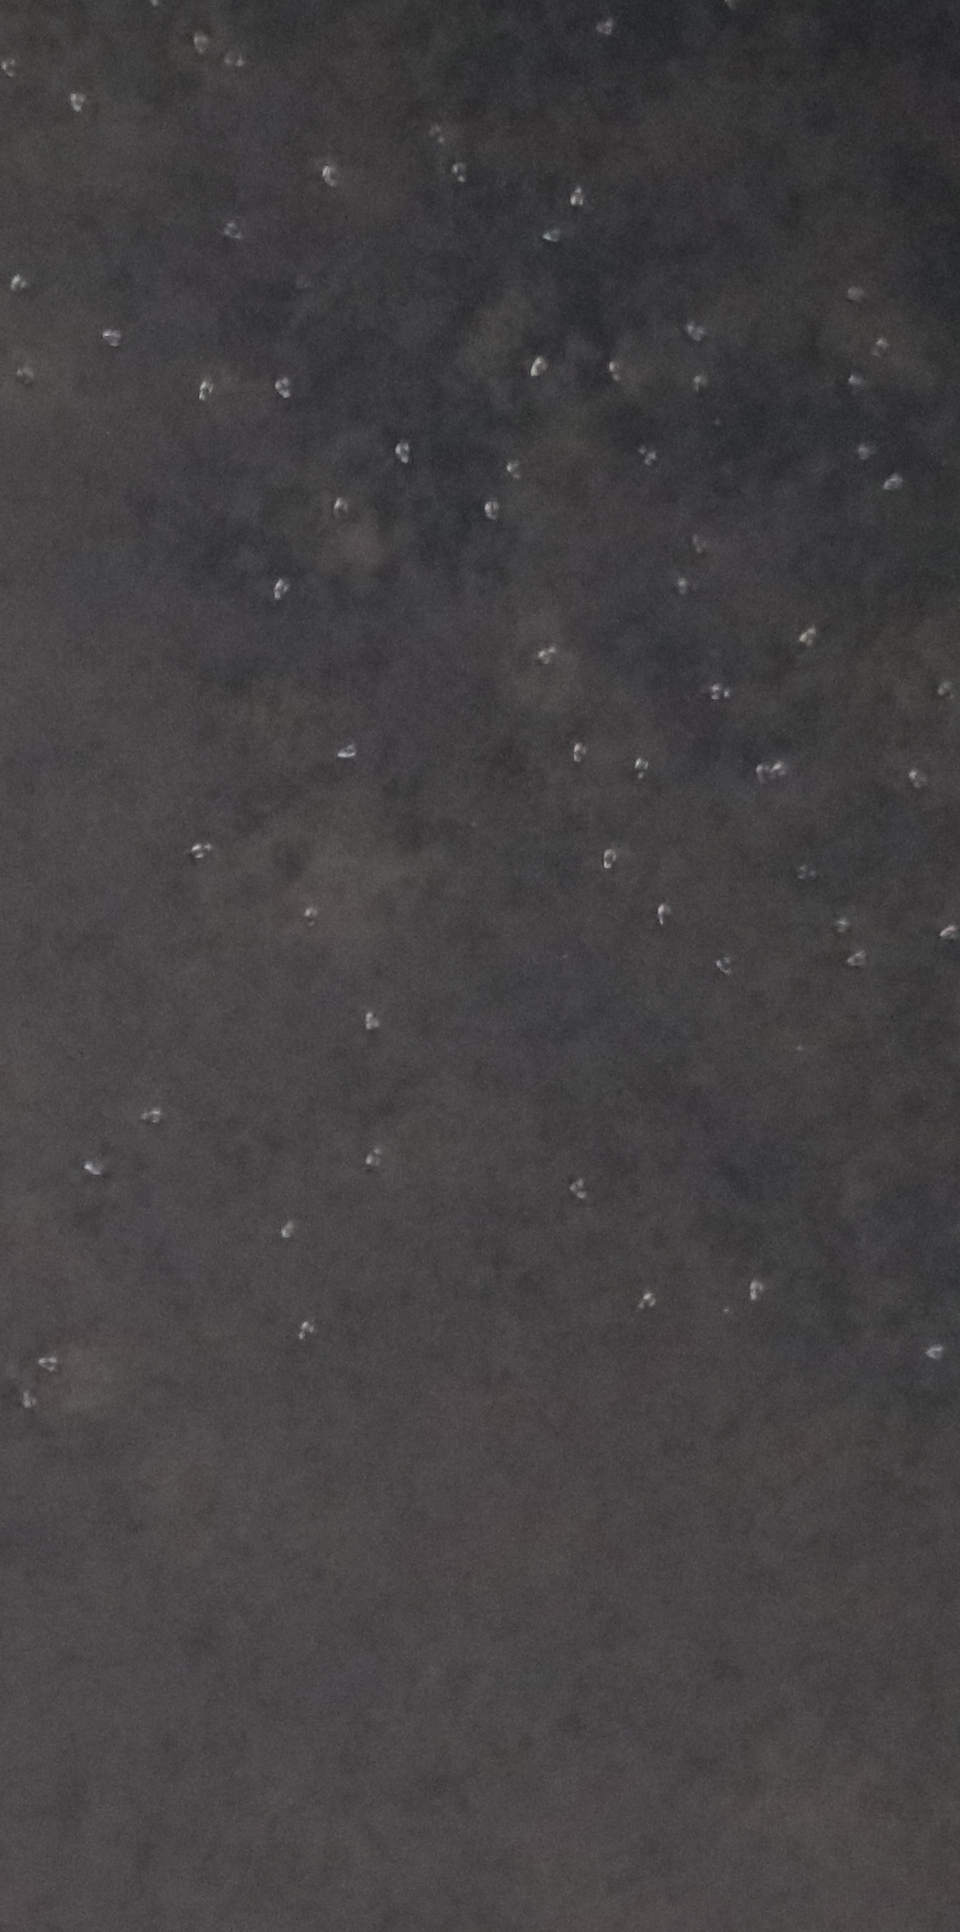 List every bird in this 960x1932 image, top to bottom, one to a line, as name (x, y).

brant (607, 25)
brant (203, 40)
brant (234, 57)
brant (8, 63)
brant (76, 98)
brant (439, 135)
brant (331, 173)
brant (465, 177)
brant (576, 200)
brant (231, 230)
brant (555, 232)
brant (16, 282)
brant (853, 290)
brant (698, 331)
brant (113, 337)
brant (883, 350)
brant (538, 364)
brant (612, 365)
brant (26, 375)
brant (858, 381)
brant (698, 383)
brant (285, 384)
brant (204, 390)
brant (402, 450)
brant (868, 453)
brant (645, 455)
brant (514, 470)
brant (890, 481)
brant (340, 506)
brant (490, 515)
brant (701, 544)
brant (676, 582)
brant (282, 589)
brant (809, 637)
brant (542, 657)
brant (719, 691)
brant (945, 691)
brant (580, 750)
brant (349, 755)
brant (642, 767)
brant (776, 768)
brant (760, 772)
brant (920, 777)
brant (198, 852)
brant (609, 857)
brant (808, 869)
brant (665, 912)
brant (310, 919)
brant (843, 928)
brant (947, 929)
brant (858, 962)
brant (725, 965)
brant (372, 1020)
brant (152, 1116)
brant (374, 1159)
brant (95, 1167)
brant (574, 1185)
brant (292, 1234)
brant (755, 1289)
brant (643, 1301)
brant (309, 1331)
brant (934, 1350)
brant (48, 1361)
brant (29, 1401)